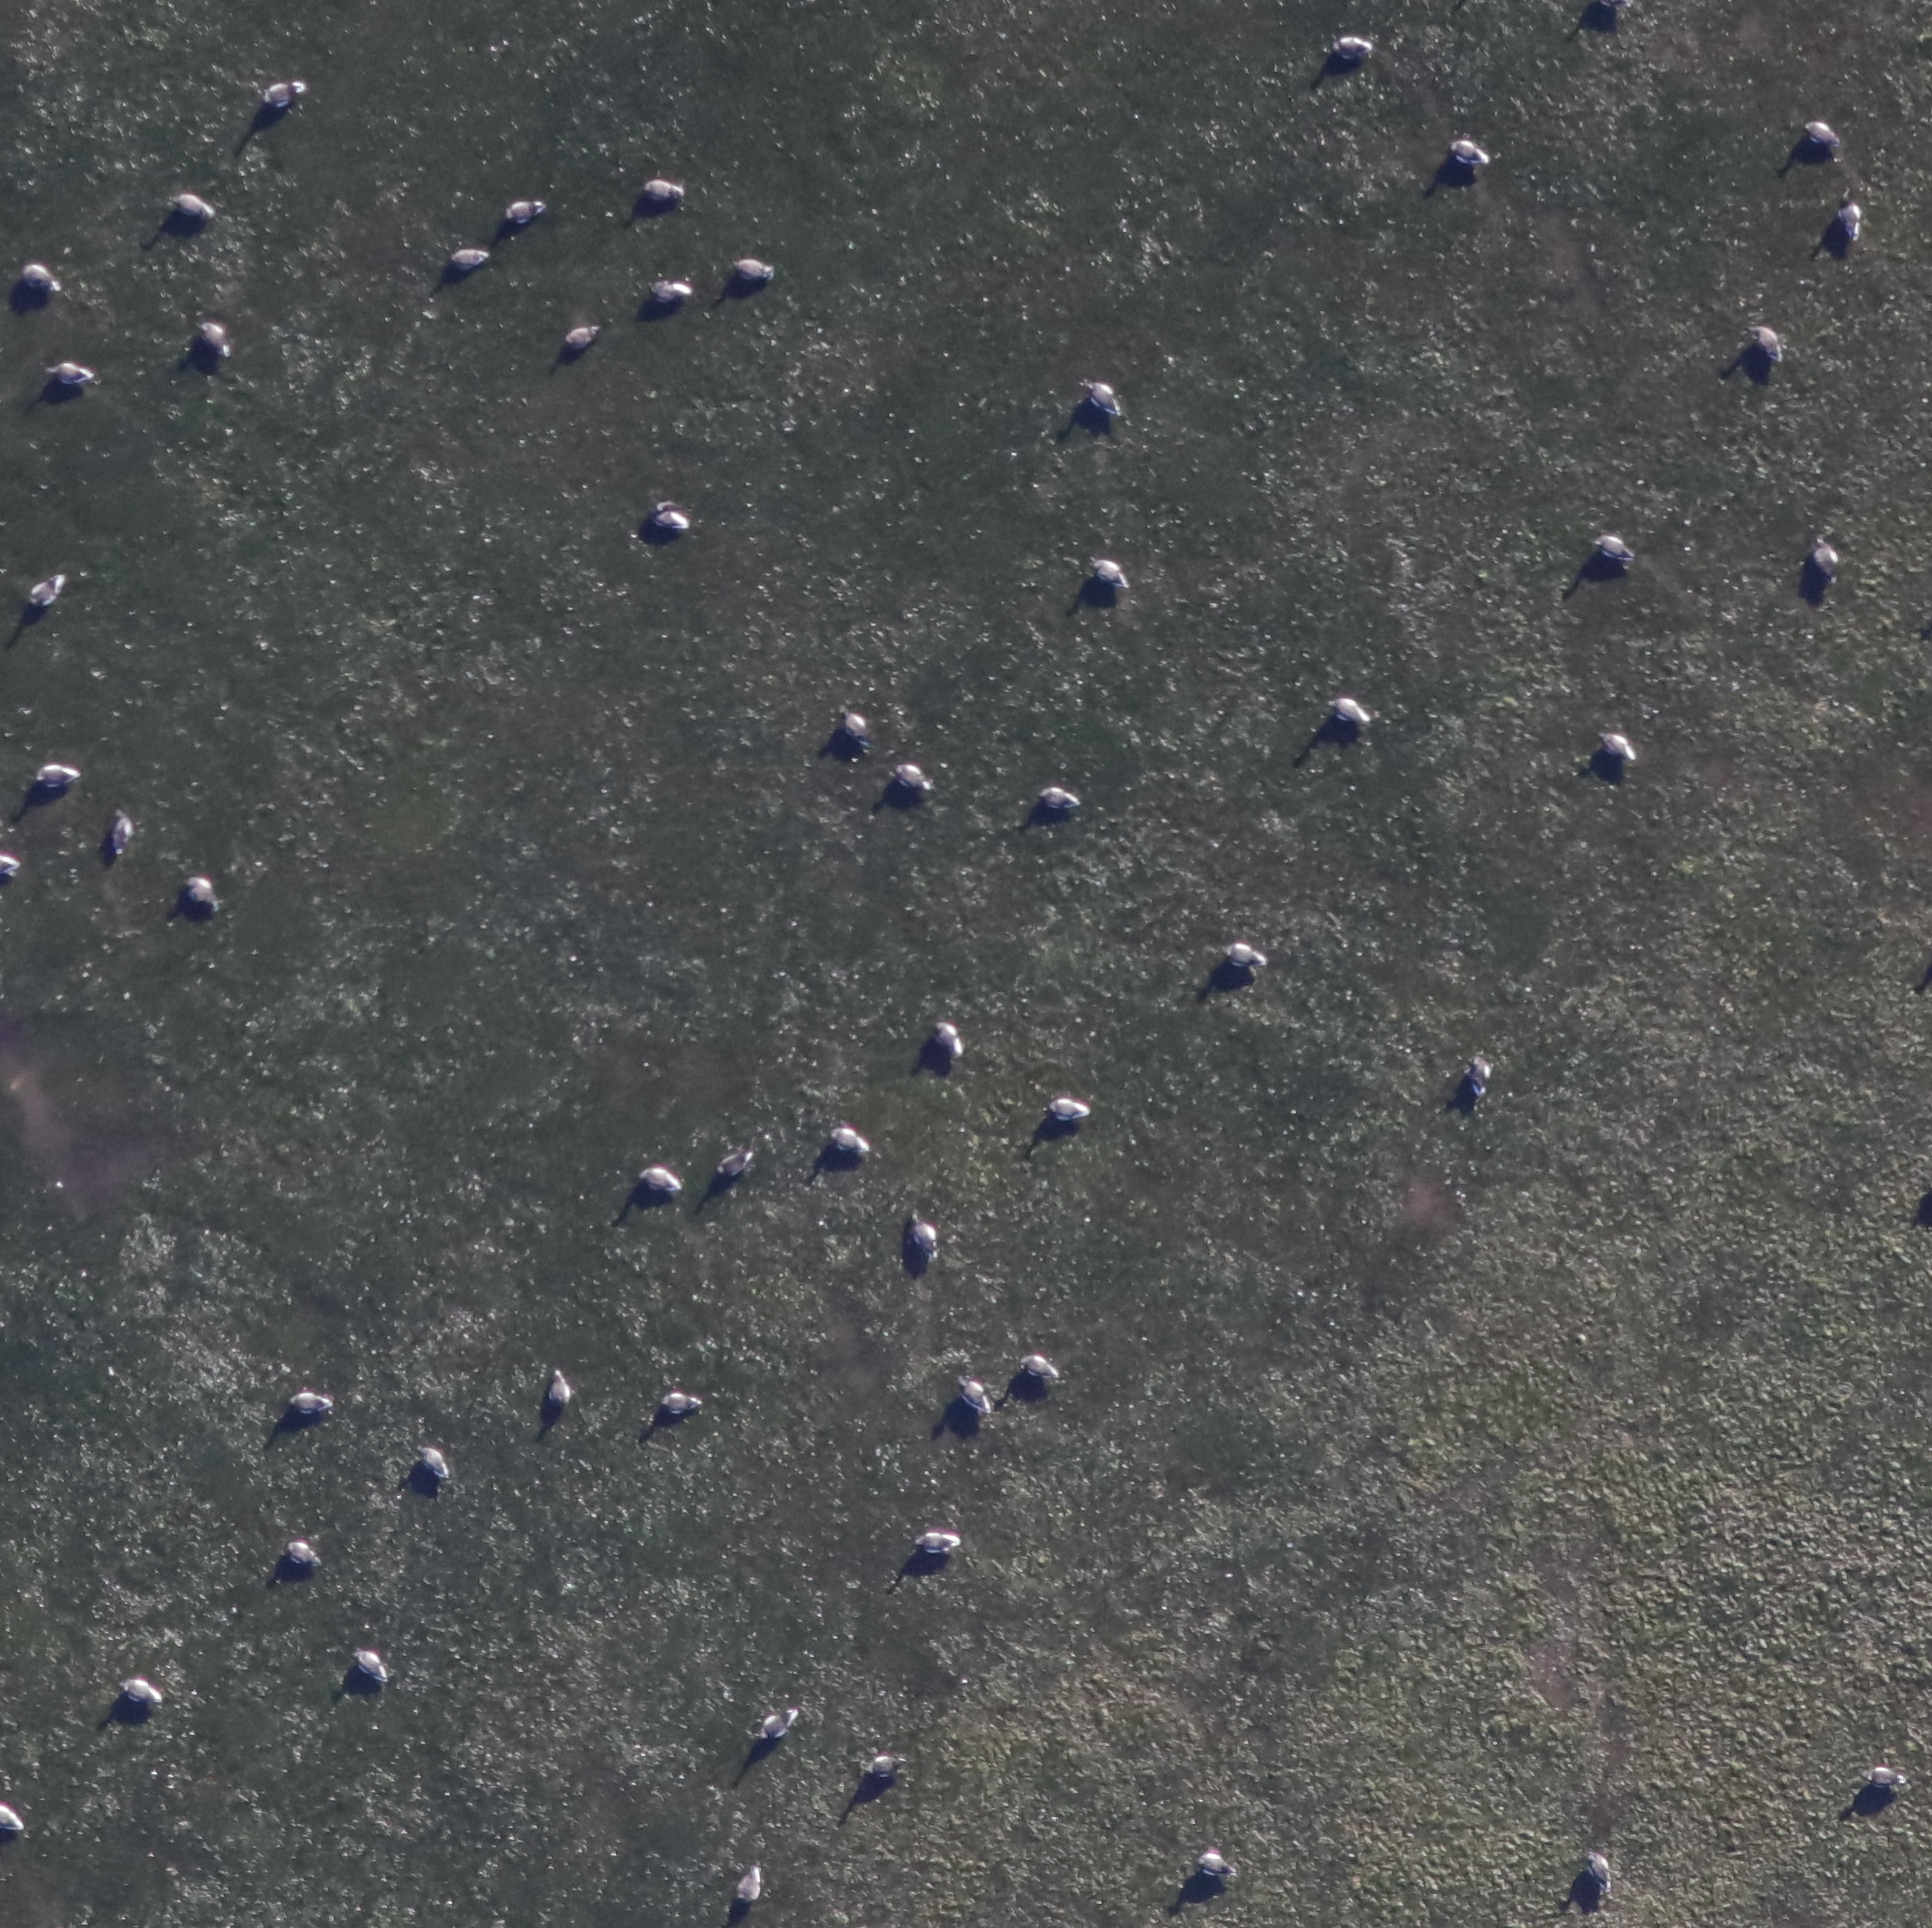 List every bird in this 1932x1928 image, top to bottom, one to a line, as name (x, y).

brant (1351, 48)
brant (284, 94)
brant (1821, 135)
brant (1467, 152)
brant (663, 192)
brant (194, 205)
brant (524, 213)
brant (1851, 220)
brant (468, 259)
brant (753, 269)
brant (35, 282)
brant (671, 294)
brant (213, 337)
brant (583, 338)
brant (1774, 359)
brant (72, 375)
brant (1103, 397)
brant (672, 518)
brant (1615, 548)
brant (1823, 560)
brant (1110, 572)
brant (47, 593)
brant (1348, 710)
brant (856, 727)
brant (1619, 749)
brant (55, 777)
brant (914, 778)
brant (1057, 798)
brant (122, 830)
brant (201, 891)
brant (1246, 954)
brant (948, 1030)
brant (1478, 1074)
brant (1069, 1109)
brant (849, 1140)
brant (735, 1164)
brant (660, 1179)
brant (923, 1234)
brant (1042, 1366)
brant (559, 1388)
brant (977, 1399)
brant (679, 1400)
brant (309, 1402)
brant (436, 1462)
brant (938, 1540)
brant (300, 1552)
brant (369, 1661)
brant (143, 1689)
brant (778, 1726)
brant (886, 1768)
brant (1884, 1776)
brant (3, 1817)
brant (1220, 1864)
brant (1600, 1873)
brant (750, 1886)